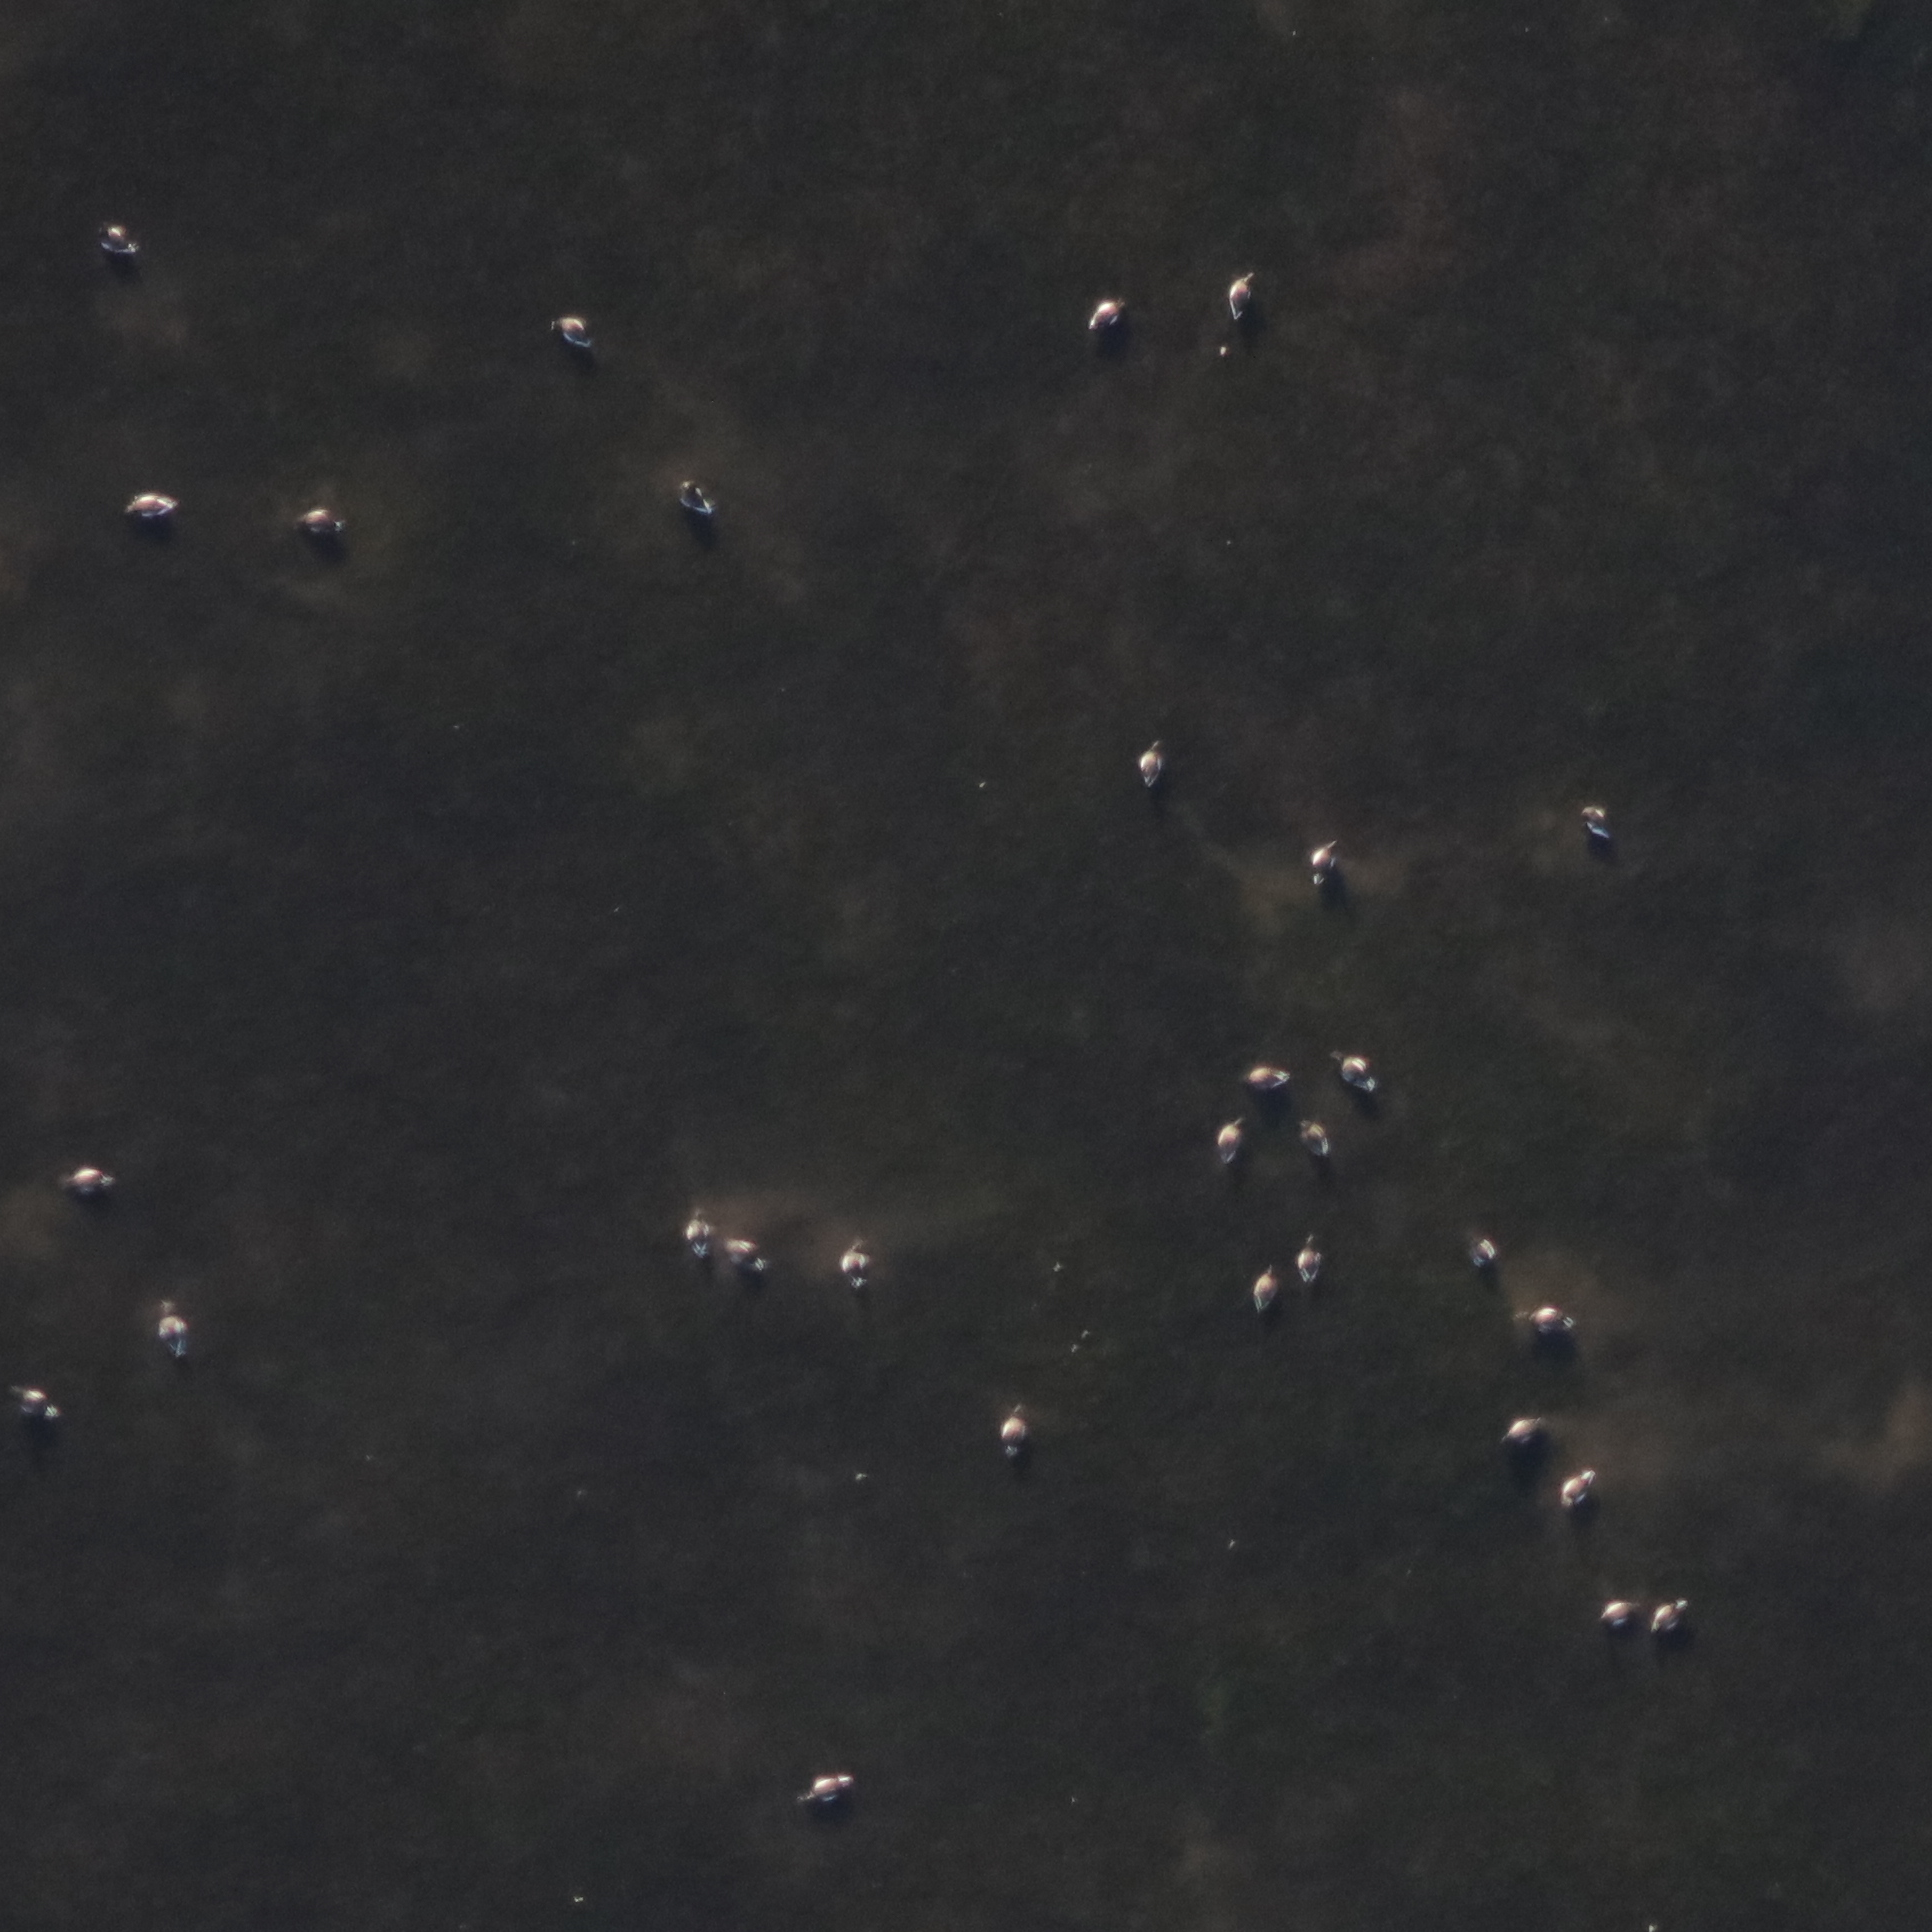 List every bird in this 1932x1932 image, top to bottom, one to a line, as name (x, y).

brant (116, 241)
brant (1240, 297)
brant (1106, 315)
brant (573, 330)
brant (693, 497)
brant (149, 508)
brant (318, 522)
brant (1151, 767)
brant (1598, 823)
brant (1324, 864)
brant (1354, 1074)
brant (1264, 1077)
brant (1313, 1137)
brant (1230, 1140)
brant (88, 1182)
brant (698, 1230)
brant (1483, 1250)
brant (737, 1252)
brant (1309, 1258)
brant (854, 1261)
brant (1265, 1293)
brant (1548, 1321)
brant (172, 1329)
brant (32, 1402)
brant (1524, 1430)
brant (1015, 1432)
brant (1577, 1488)
brant (1618, 1612)
brant (1668, 1619)
brant (826, 1787)